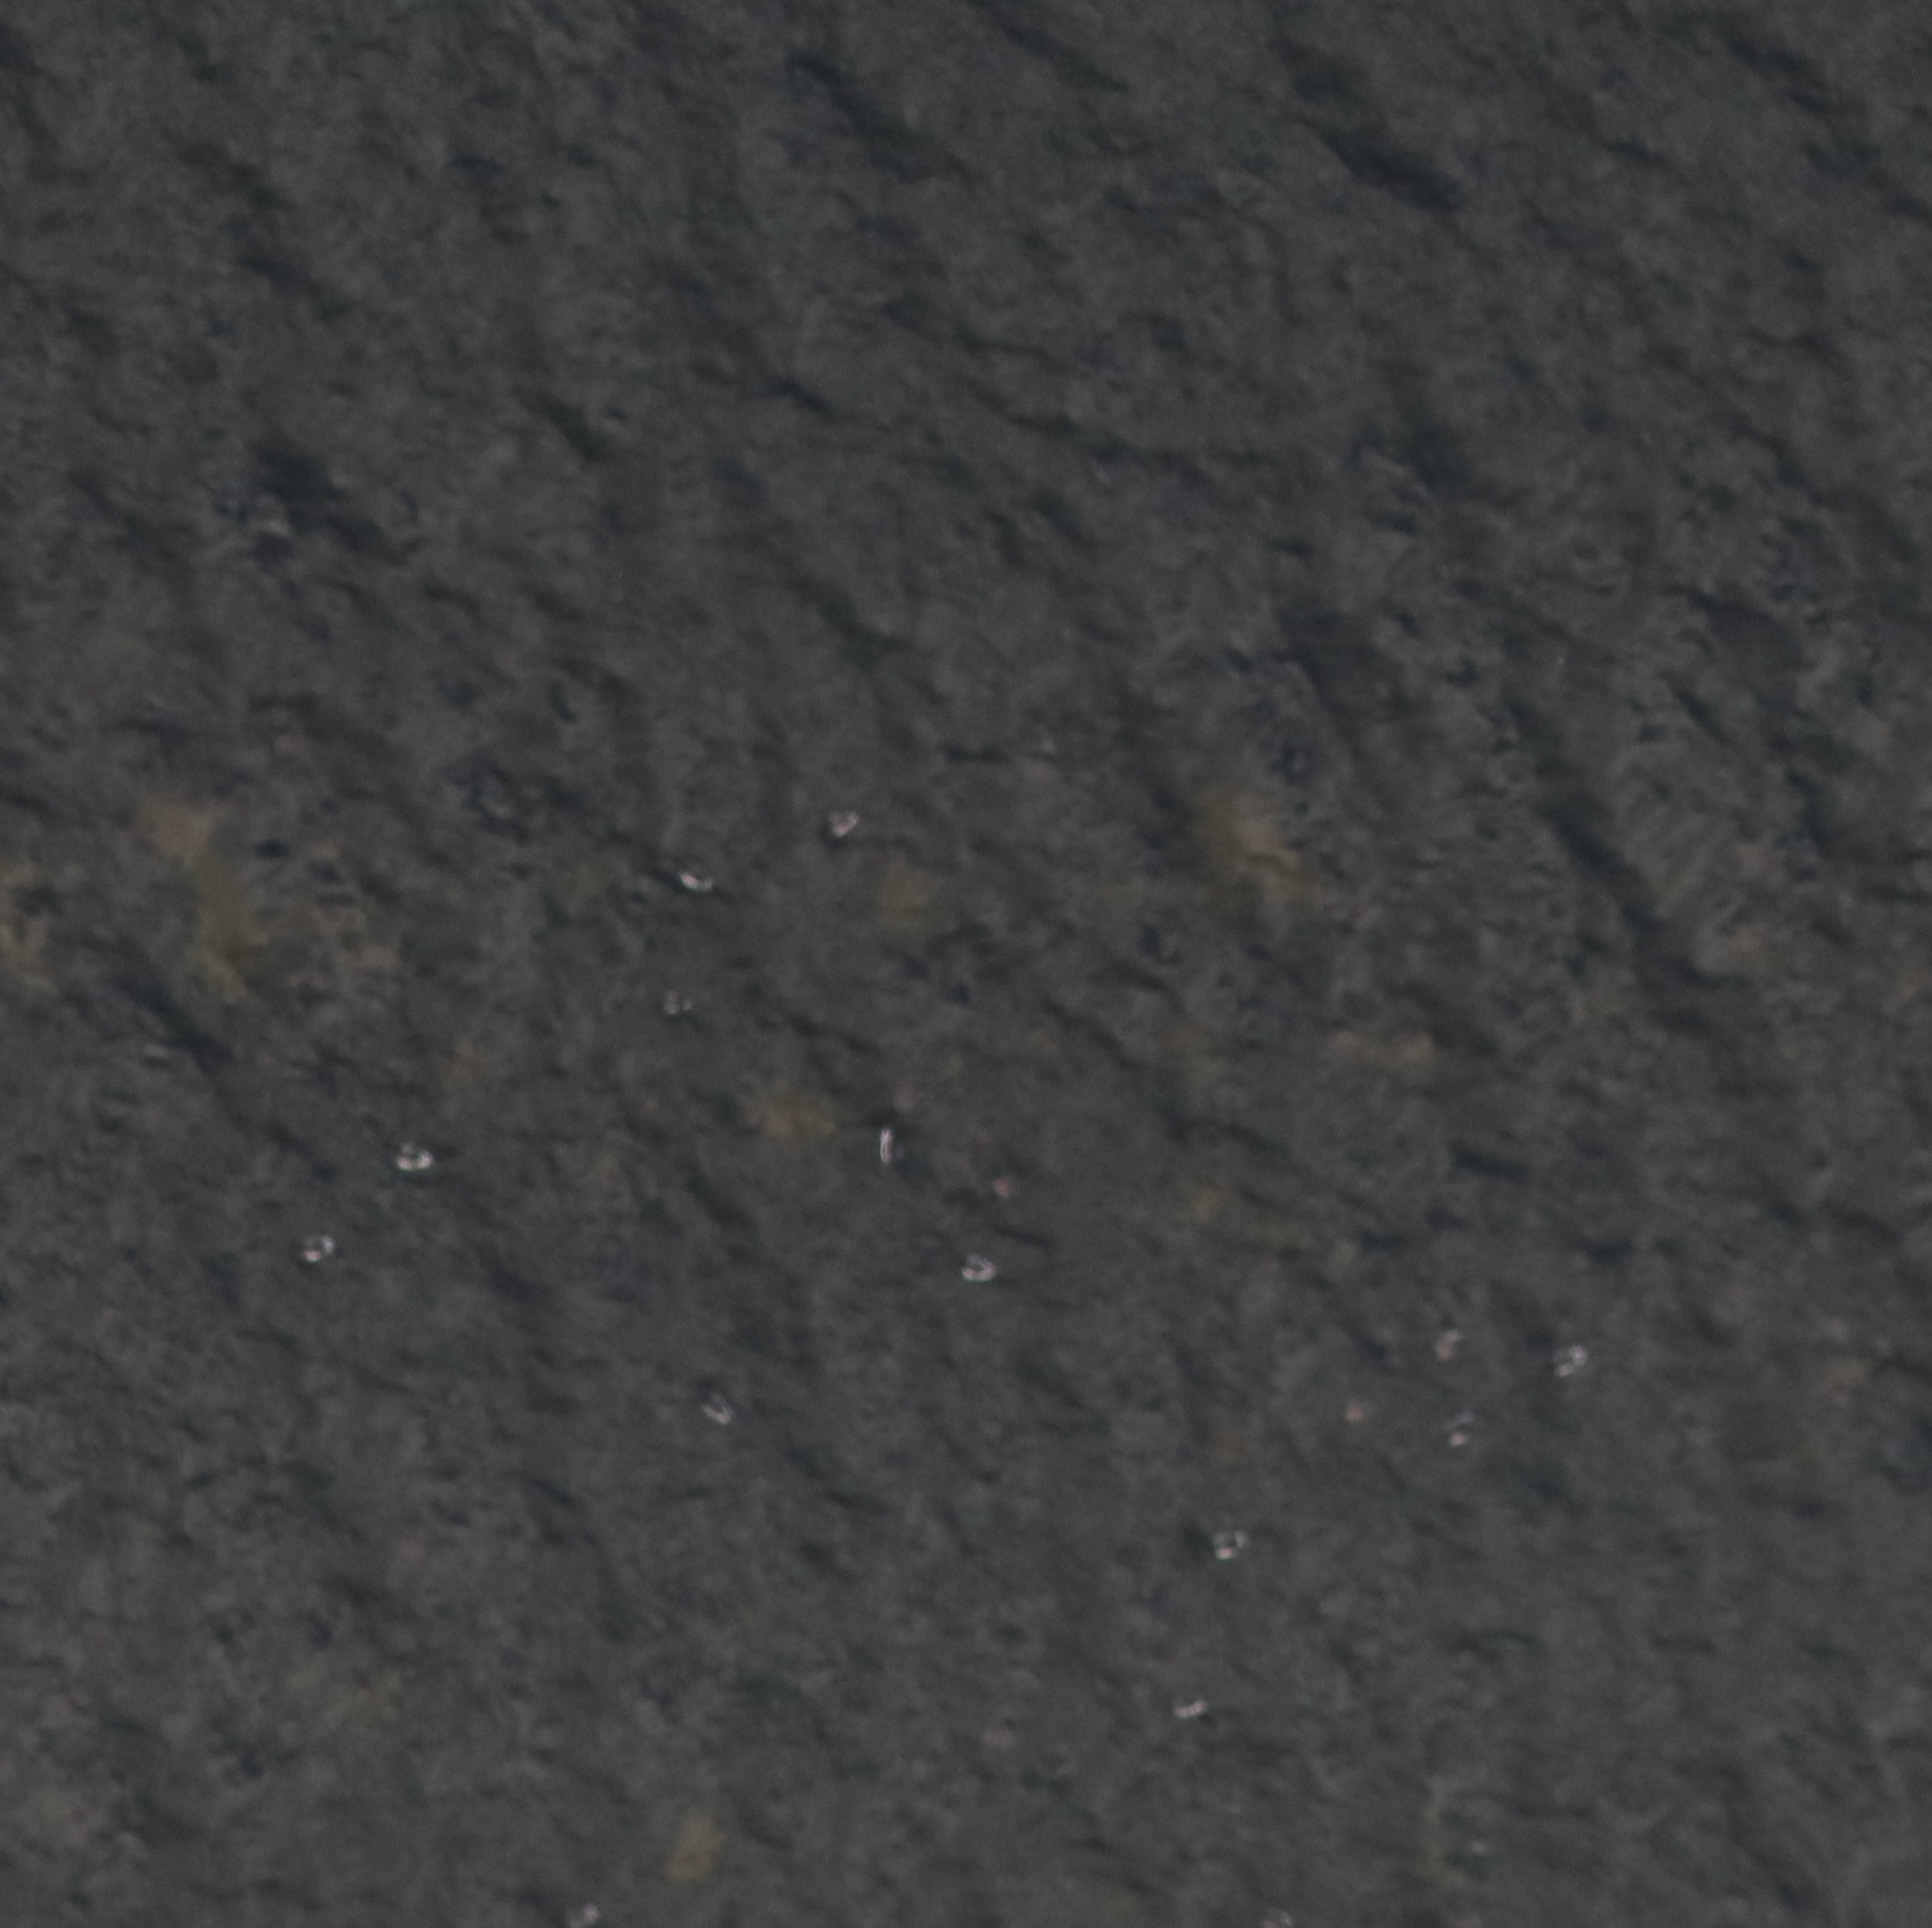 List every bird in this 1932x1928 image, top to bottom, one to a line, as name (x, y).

brant (845, 820)
brant (696, 876)
brant (677, 1000)
brant (888, 1144)
brant (409, 1157)
brant (316, 1246)
brant (982, 1267)
brant (1452, 1345)
brant (1567, 1361)
brant (718, 1405)
brant (1360, 1413)
brant (1454, 1431)
brant (1228, 1544)
brant (1189, 1703)